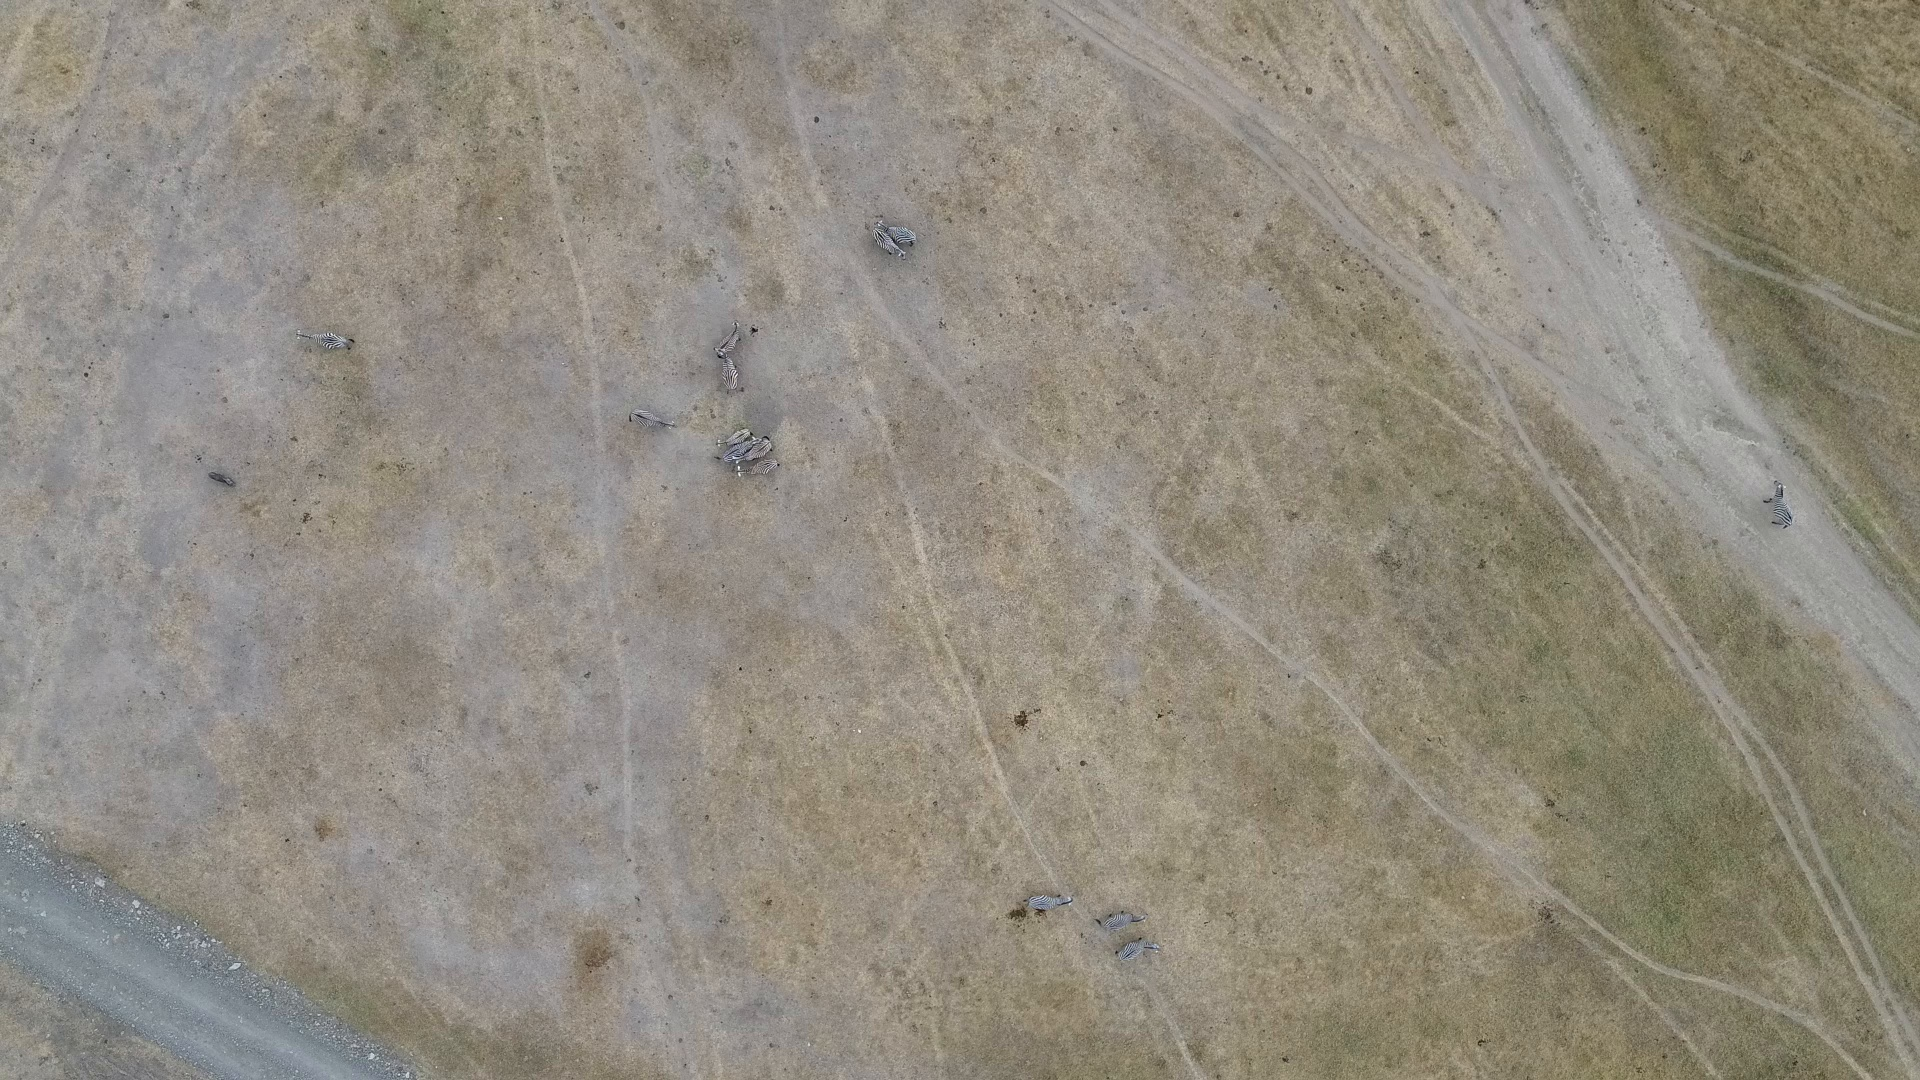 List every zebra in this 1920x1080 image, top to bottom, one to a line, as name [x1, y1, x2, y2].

zebra [883, 220, 915, 243]
zebra [874, 230, 908, 261]
zebra [715, 326, 743, 354]
zebra [307, 330, 350, 347]
zebra [719, 354, 739, 390]
zebra [632, 409, 668, 427]
zebra [716, 427, 752, 448]
zebra [722, 436, 764, 462]
zebra [731, 439, 773, 464]
zebra [735, 458, 780, 479]
zebra [1774, 484, 1795, 526]
zebra [1024, 894, 1072, 909]
zebra [1098, 912, 1142, 928]
zebra [1118, 939, 1159, 960]